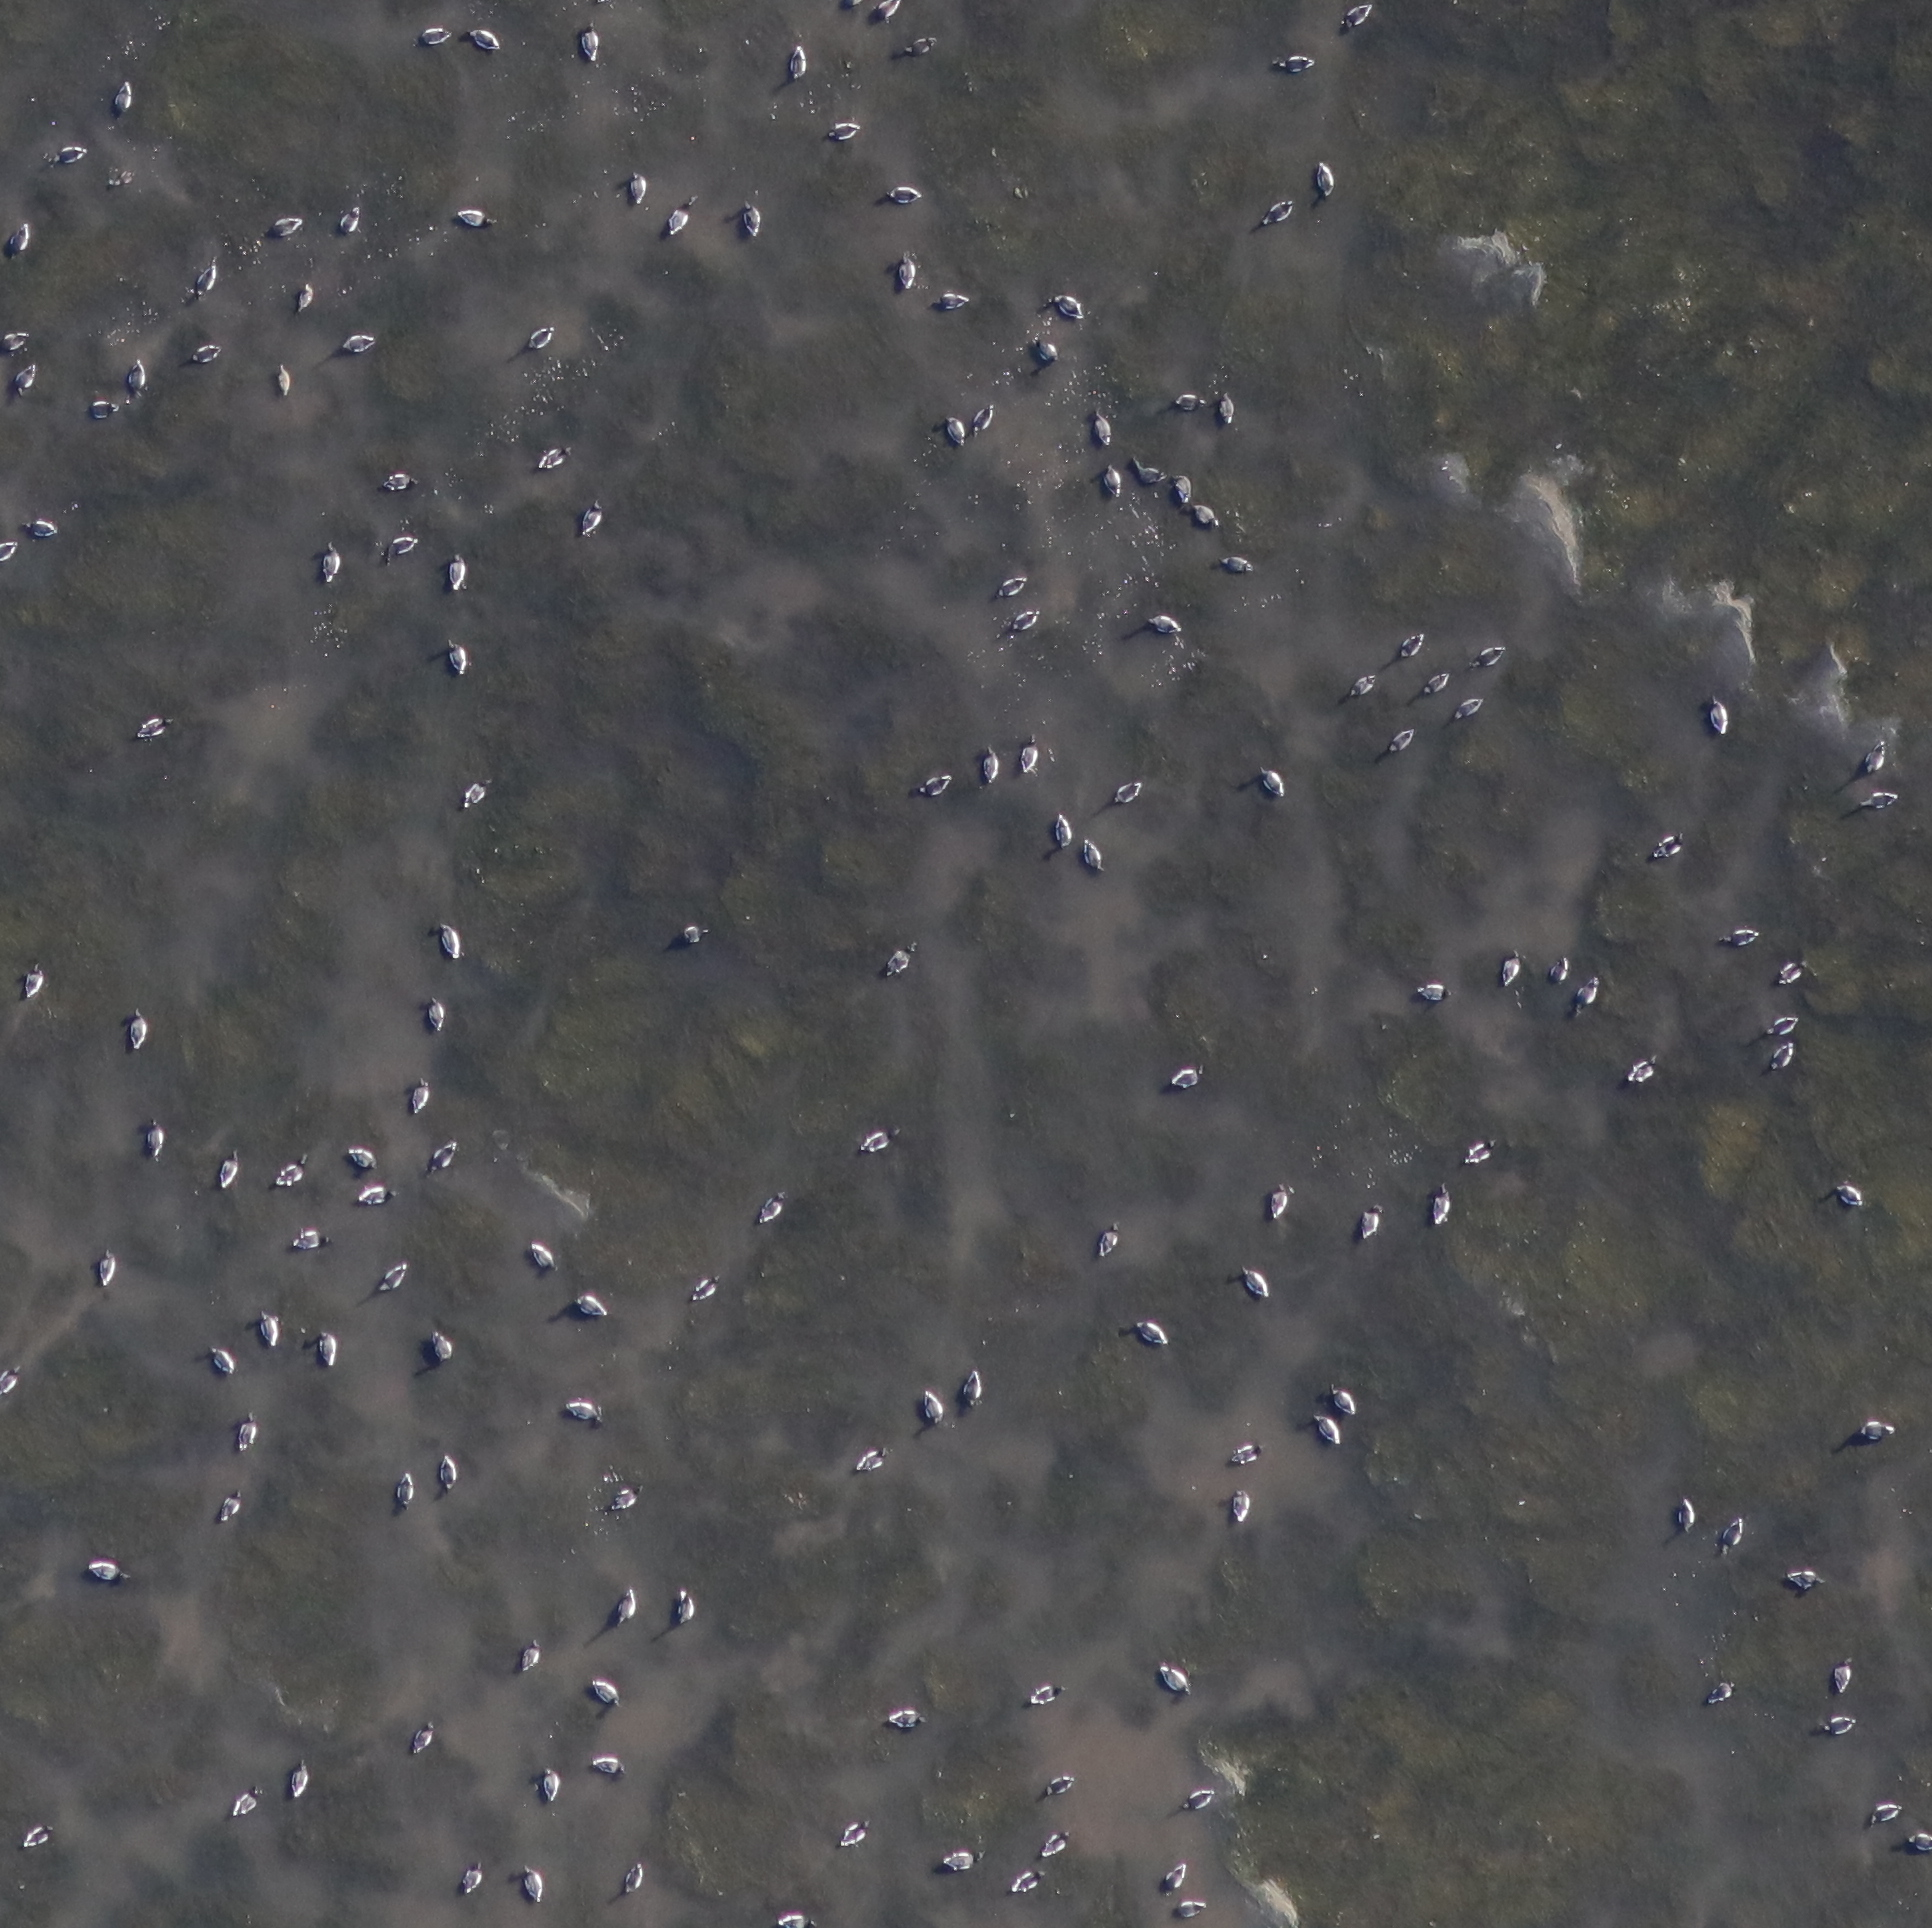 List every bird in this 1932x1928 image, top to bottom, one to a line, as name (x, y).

brant (887, 7)
brant (1357, 15)
brant (434, 35)
brant (484, 39)
brant (589, 43)
brant (919, 46)
brant (1298, 64)
brant (798, 65)
brant (123, 100)
brant (846, 131)
brant (70, 155)
other bird (123, 179)
brant (1324, 180)
brant (637, 188)
brant (903, 194)
brant (1280, 211)
brant (473, 218)
brant (752, 219)
brant (348, 221)
brant (677, 221)
brant (288, 225)
brant (20, 239)
brant (907, 273)
brant (205, 281)
other bird (308, 297)
brant (952, 300)
brant (1069, 308)
brant (540, 340)
brant (12, 341)
brant (358, 344)
brant (1048, 351)
brant (206, 354)
brant (25, 378)
other bird (281, 378)
brant (136, 379)
brant (1189, 402)
brant (1225, 408)
brant (101, 409)
brant (983, 420)
brant (1104, 427)
brant (956, 430)
brant (557, 458)
brant (1156, 473)
brant (1112, 479)
brant (399, 482)
brant (1184, 491)
brant (1205, 515)
brant (592, 521)
brant (43, 529)
brant (403, 543)
brant (3, 551)
brant (330, 564)
brant (1237, 564)
brant (456, 573)
brant (1011, 586)
brant (1022, 621)
brant (1163, 625)
brant (1411, 647)
brant (1490, 655)
brant (457, 658)
brant (1436, 683)
brant (1362, 686)
brant (1466, 708)
brant (1718, 718)
brant (154, 727)
brant (1402, 741)
brant (1028, 755)
brant (1875, 760)
brant (990, 765)
brant (1272, 782)
brant (935, 785)
brant (475, 792)
brant (1127, 793)
brant (1883, 798)
brant (1063, 832)
brant (1667, 848)
brant (1092, 856)
brant (694, 934)
brant (1743, 937)
brant (450, 939)
brant (901, 963)
brant (1558, 971)
brant (1506, 972)
brant (1787, 974)
brant (36, 984)
brant (1434, 992)
brant (1587, 993)
brant (436, 1015)
brant (1787, 1025)
brant (140, 1028)
brant (1781, 1058)
brant (1636, 1073)
brant (1185, 1079)
brant (420, 1096)
brant (155, 1140)
brant (877, 1140)
brant (1480, 1152)
brant (443, 1157)
brant (363, 1158)
brant (228, 1171)
brant (288, 1172)
brant (1847, 1194)
brant (373, 1197)
brant (1278, 1202)
brant (1436, 1204)
brant (773, 1206)
brant (1367, 1222)
brant (310, 1239)
brant (1107, 1244)
brant (543, 1257)
brant (108, 1270)
brant (394, 1278)
brant (1255, 1283)
brant (706, 1288)
brant (592, 1305)
brant (268, 1328)
brant (1151, 1332)
brant (326, 1347)
brant (442, 1347)
brant (222, 1361)
brant (5, 1380)
brant (972, 1388)
brant (1343, 1400)
brant (933, 1409)
brant (583, 1411)
brant (1327, 1429)
brant (1875, 1430)
brant (246, 1433)
brant (1247, 1455)
brant (873, 1461)
brant (447, 1472)
brant (406, 1491)
brant (624, 1498)
brant (1240, 1504)
brant (229, 1509)
brant (1686, 1515)
brant (1733, 1534)
brant (108, 1573)
brant (1802, 1578)
brant (627, 1605)
brant (686, 1609)
brant (530, 1657)
brant (1841, 1676)
brant (1176, 1681)
brant (1722, 1691)
brant (605, 1693)
brant (1047, 1695)
brant (904, 1718)
brant (1839, 1725)
brant (423, 1738)
brant (608, 1765)
brant (300, 1780)
brant (550, 1785)
brant (1060, 1786)
brant (1200, 1799)
brant (242, 1806)
brant (1888, 1812)
brant (853, 1834)
brant (38, 1835)
brant (1923, 1841)
brant (1053, 1843)
brant (957, 1861)
brant (472, 1878)
brant (1174, 1878)
brant (633, 1879)
brant (1028, 1881)
brant (533, 1884)
brant (1190, 1909)
brant (797, 1922)